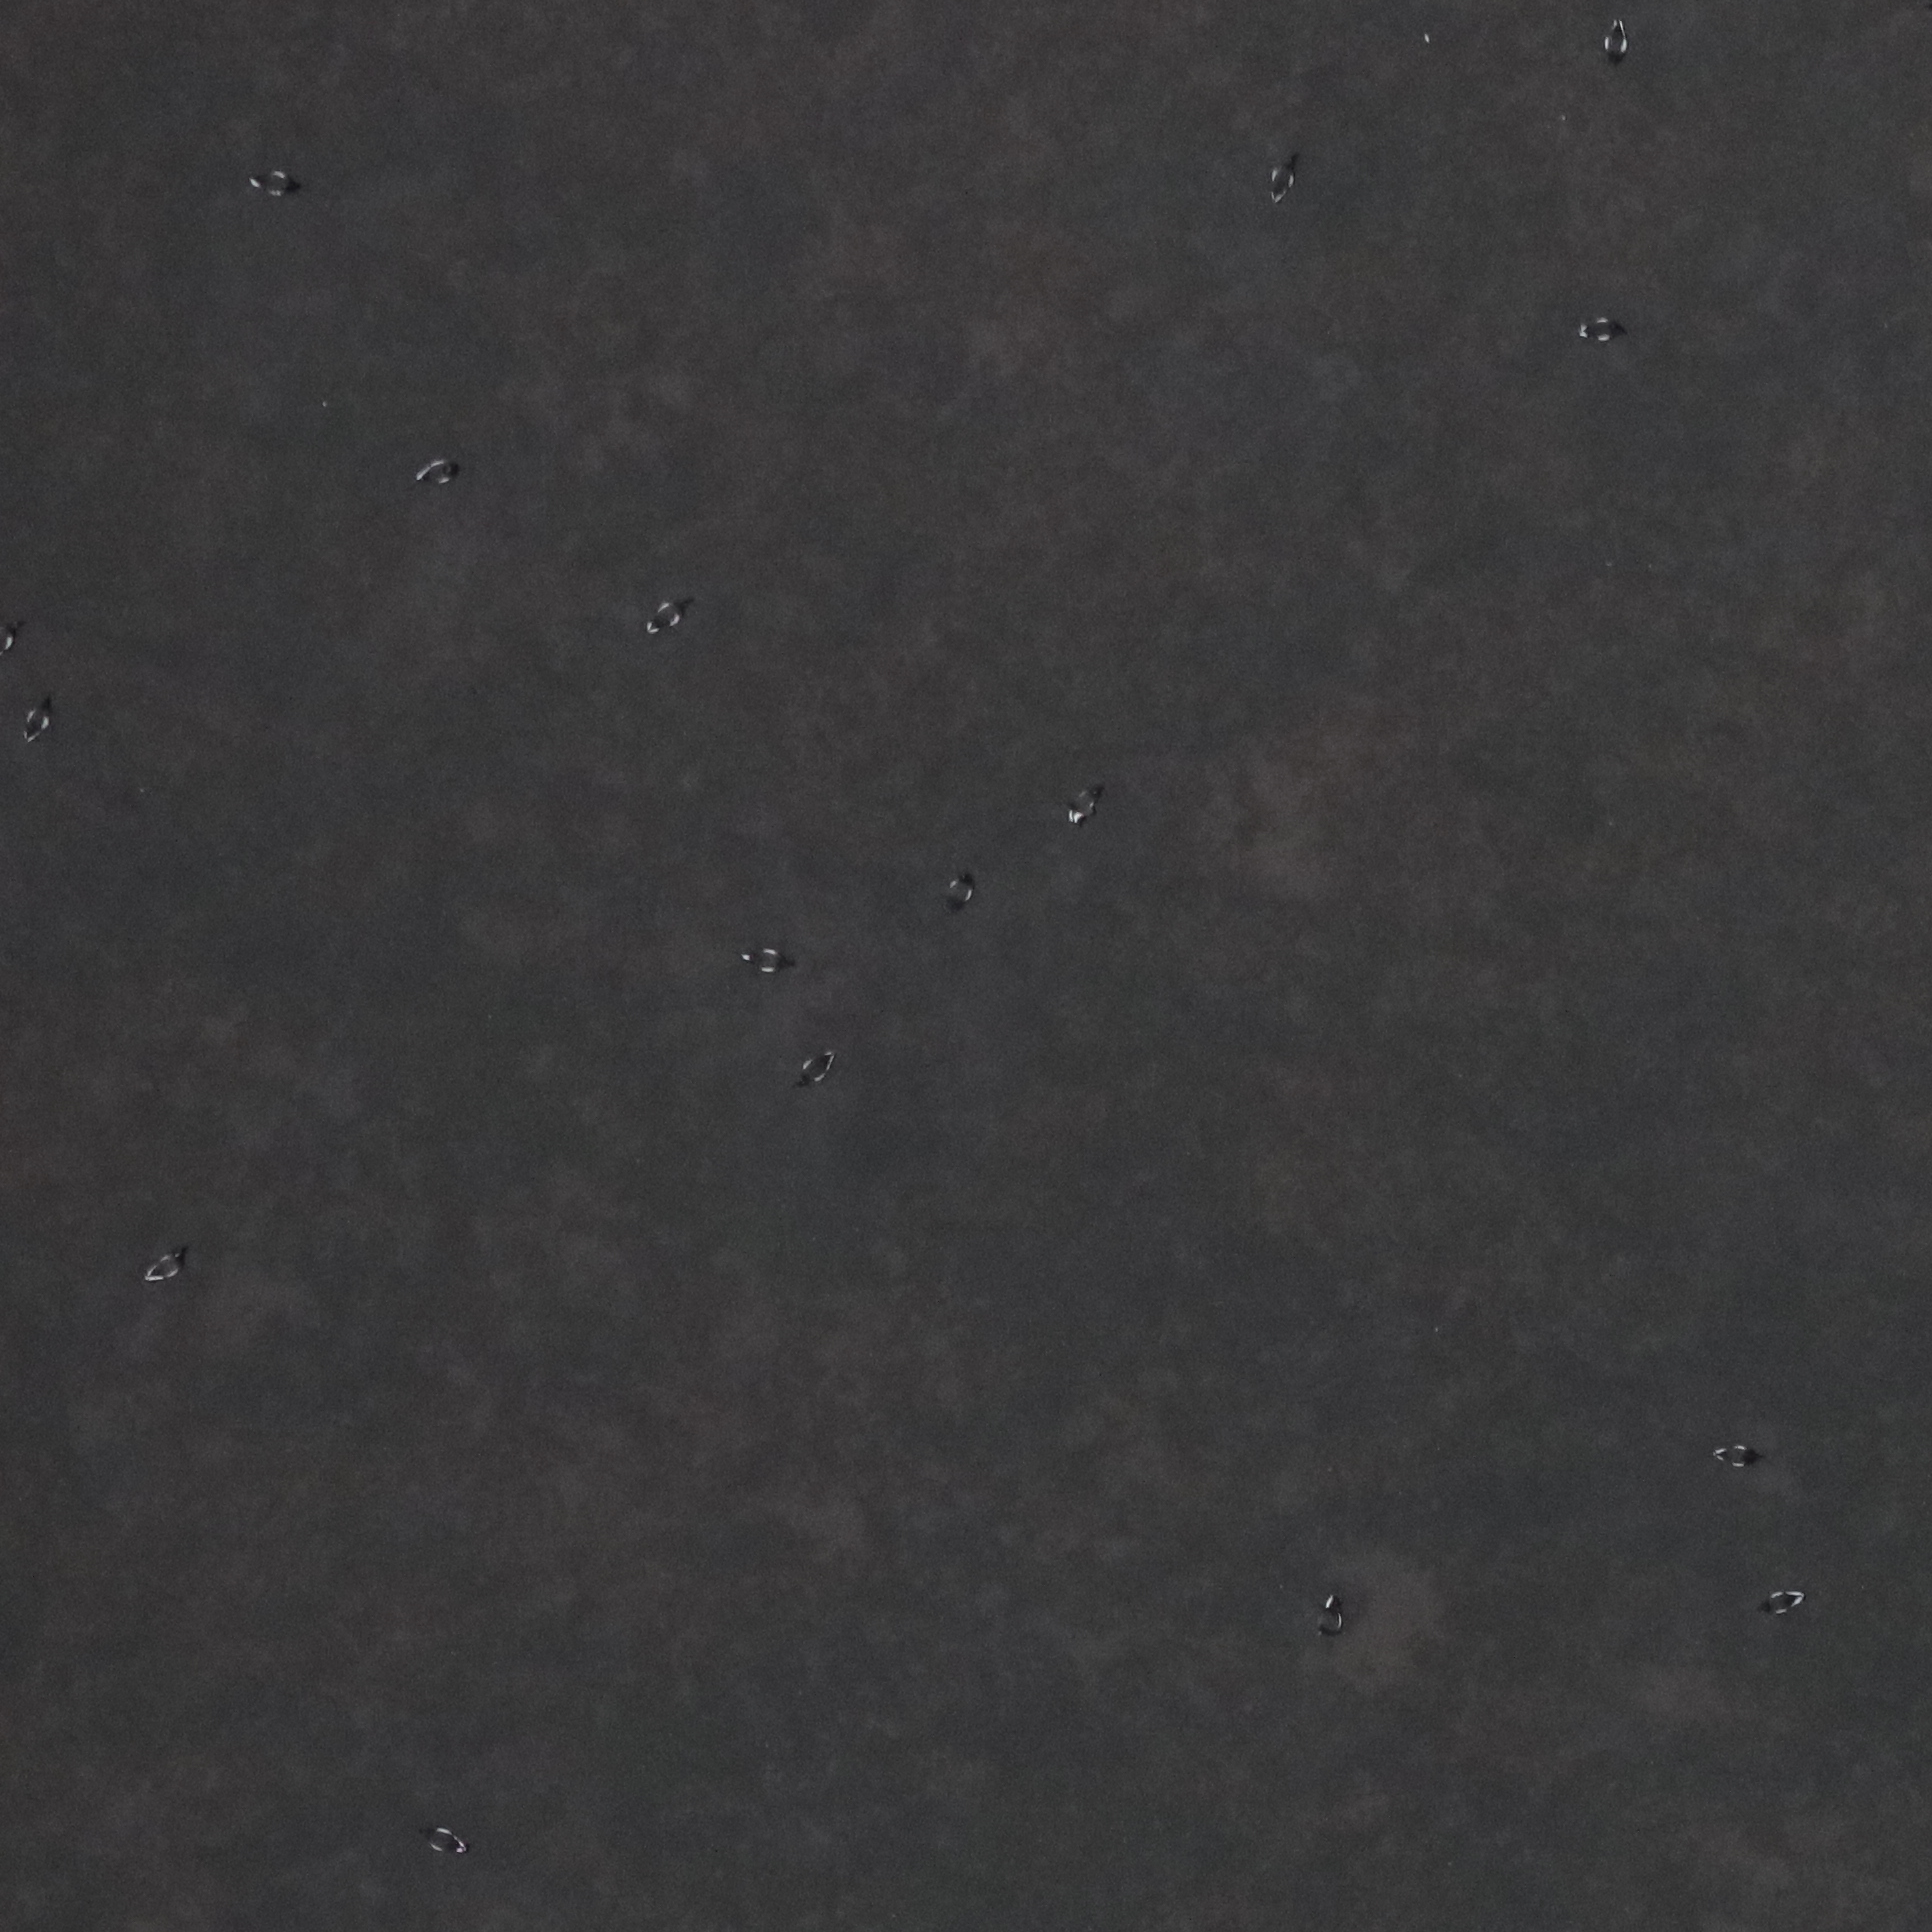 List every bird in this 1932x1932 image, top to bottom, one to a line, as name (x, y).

brant (1617, 42)
brant (1283, 179)
brant (274, 183)
brant (1600, 330)
brant (438, 472)
brant (667, 615)
brant (35, 722)
brant (1085, 808)
brant (961, 889)
brant (767, 960)
brant (817, 1069)
brant (167, 1268)
brant (1737, 1455)
brant (1782, 1604)
brant (1333, 1617)
brant (445, 1839)